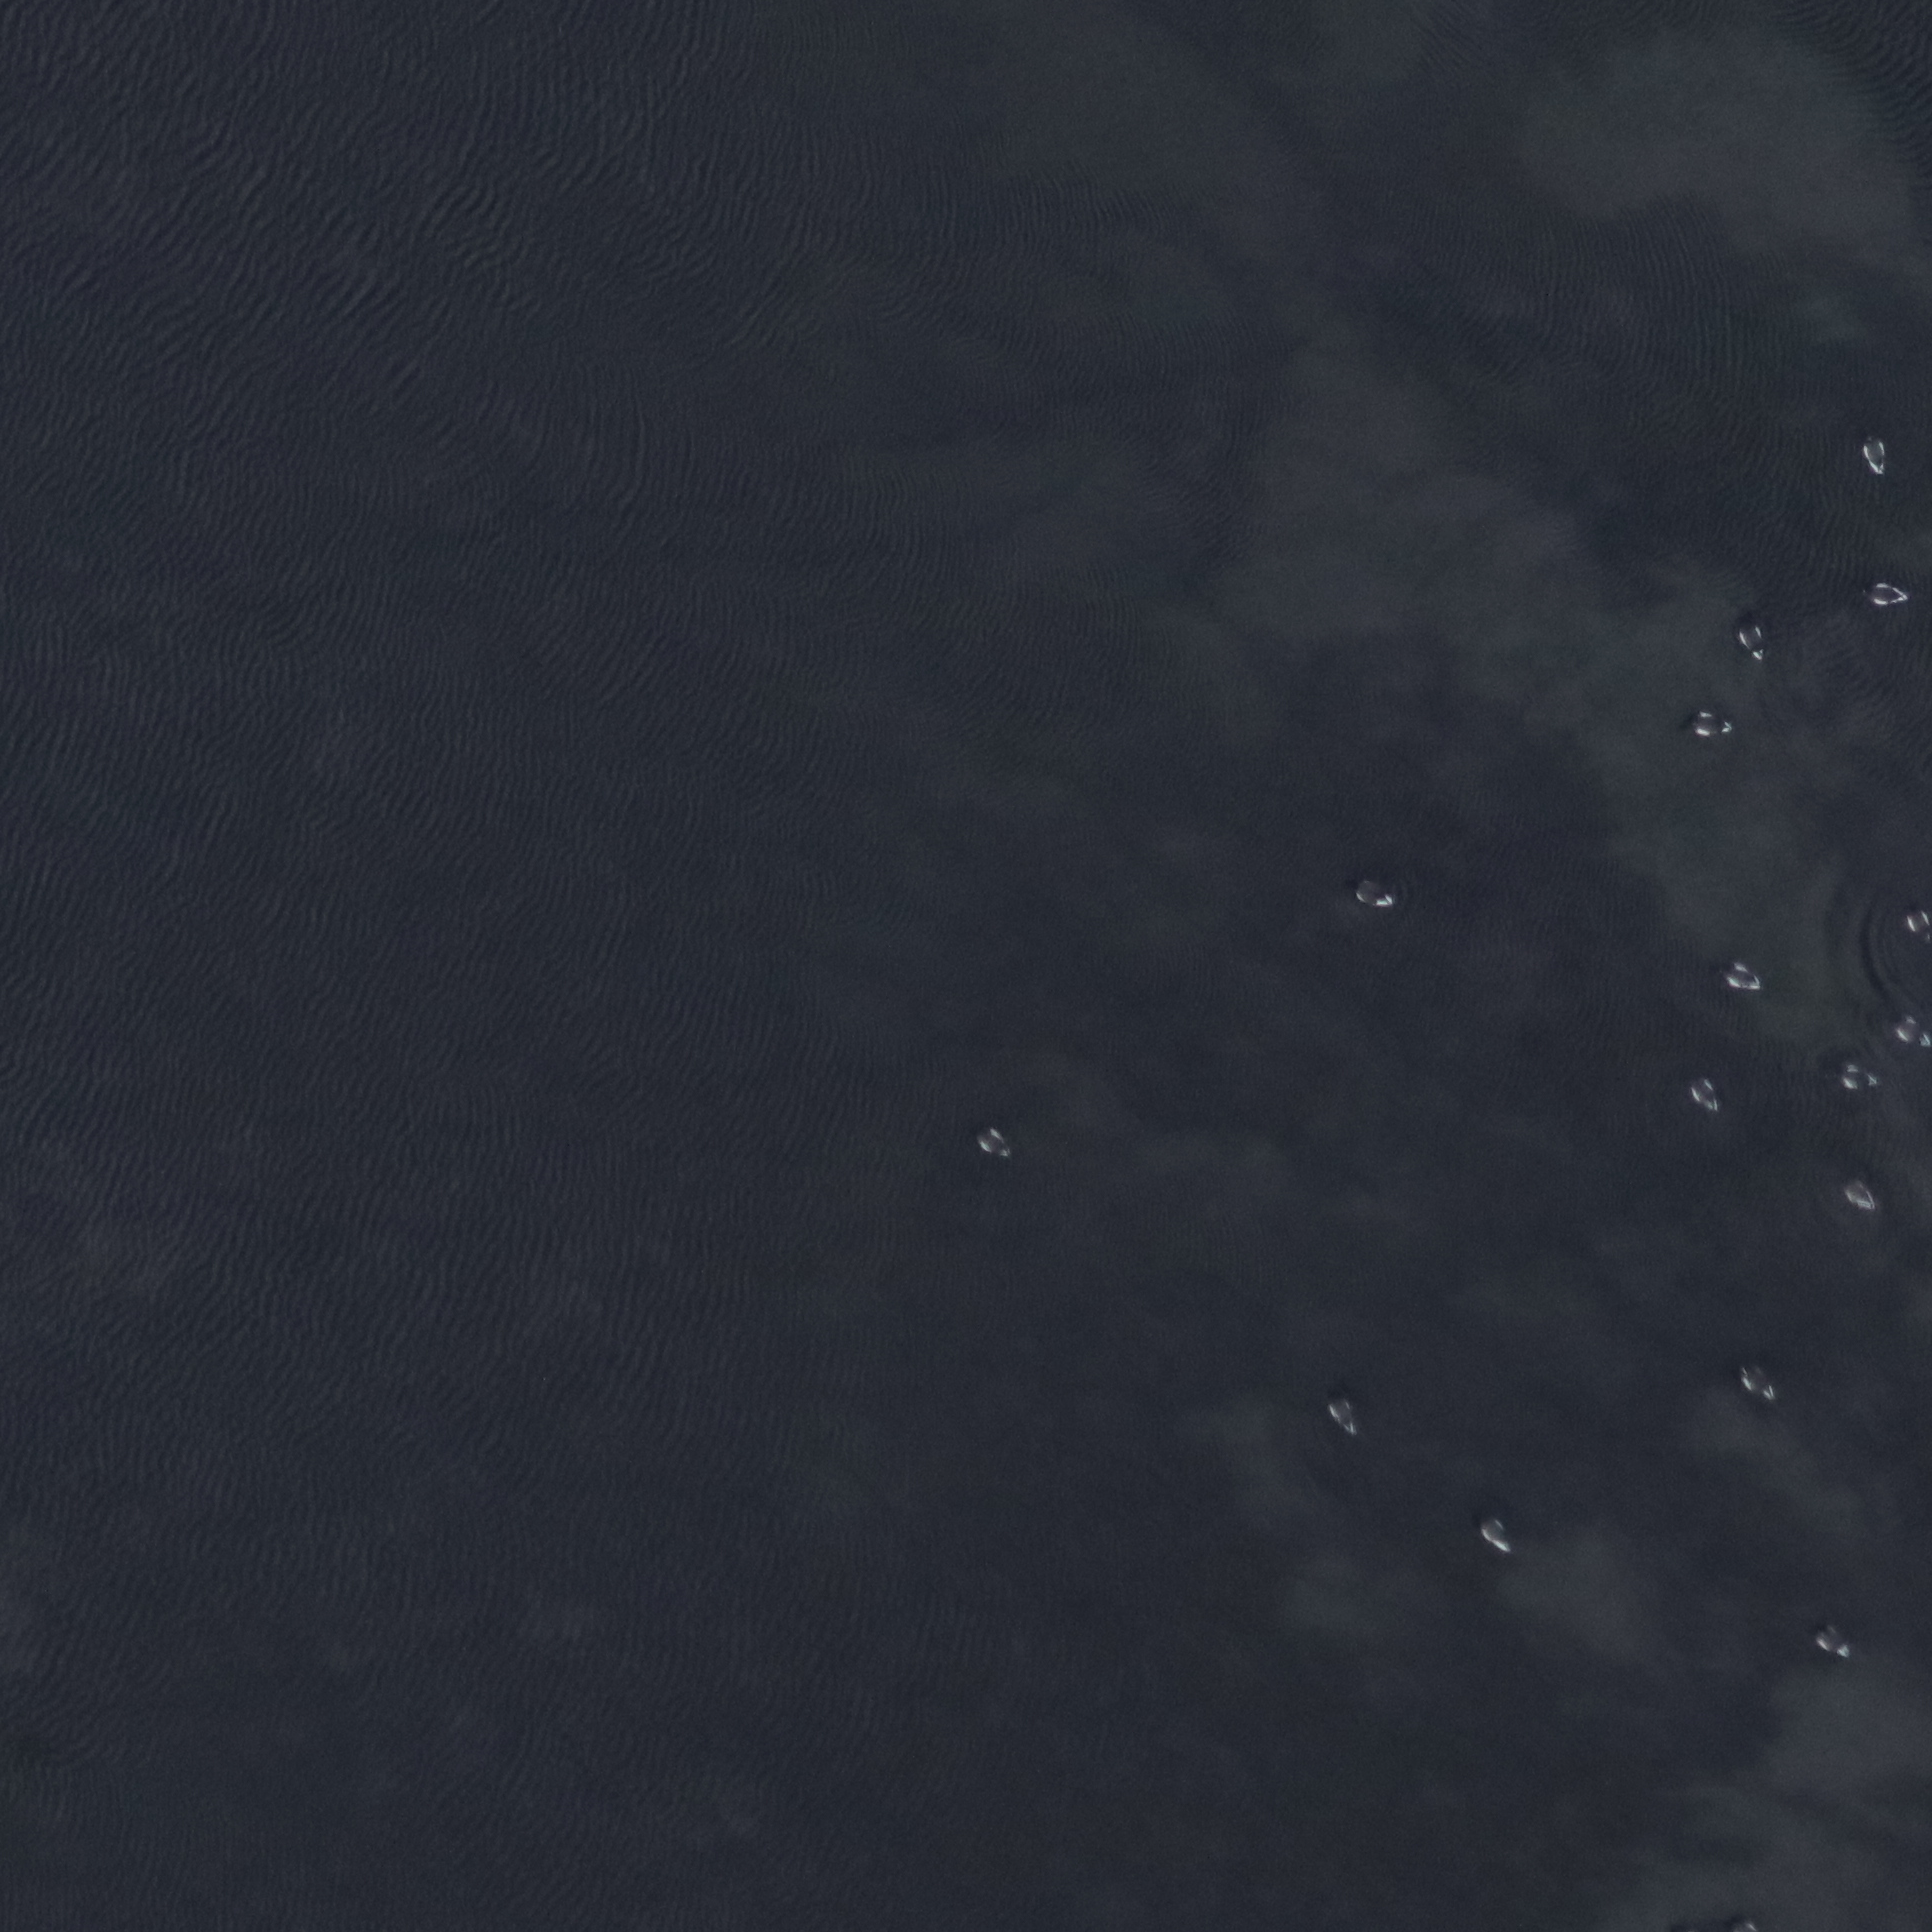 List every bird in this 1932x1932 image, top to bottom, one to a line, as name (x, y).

brant (1874, 453)
brant (1883, 592)
brant (1750, 637)
brant (1705, 723)
brant (1373, 893)
brant (1919, 922)
brant (1740, 976)
brant (1911, 1028)
brant (1855, 1074)
brant (1705, 1094)
brant (994, 1142)
brant (1857, 1191)
brant (1757, 1381)
brant (1342, 1413)
brant (1495, 1532)
brant (1832, 1640)